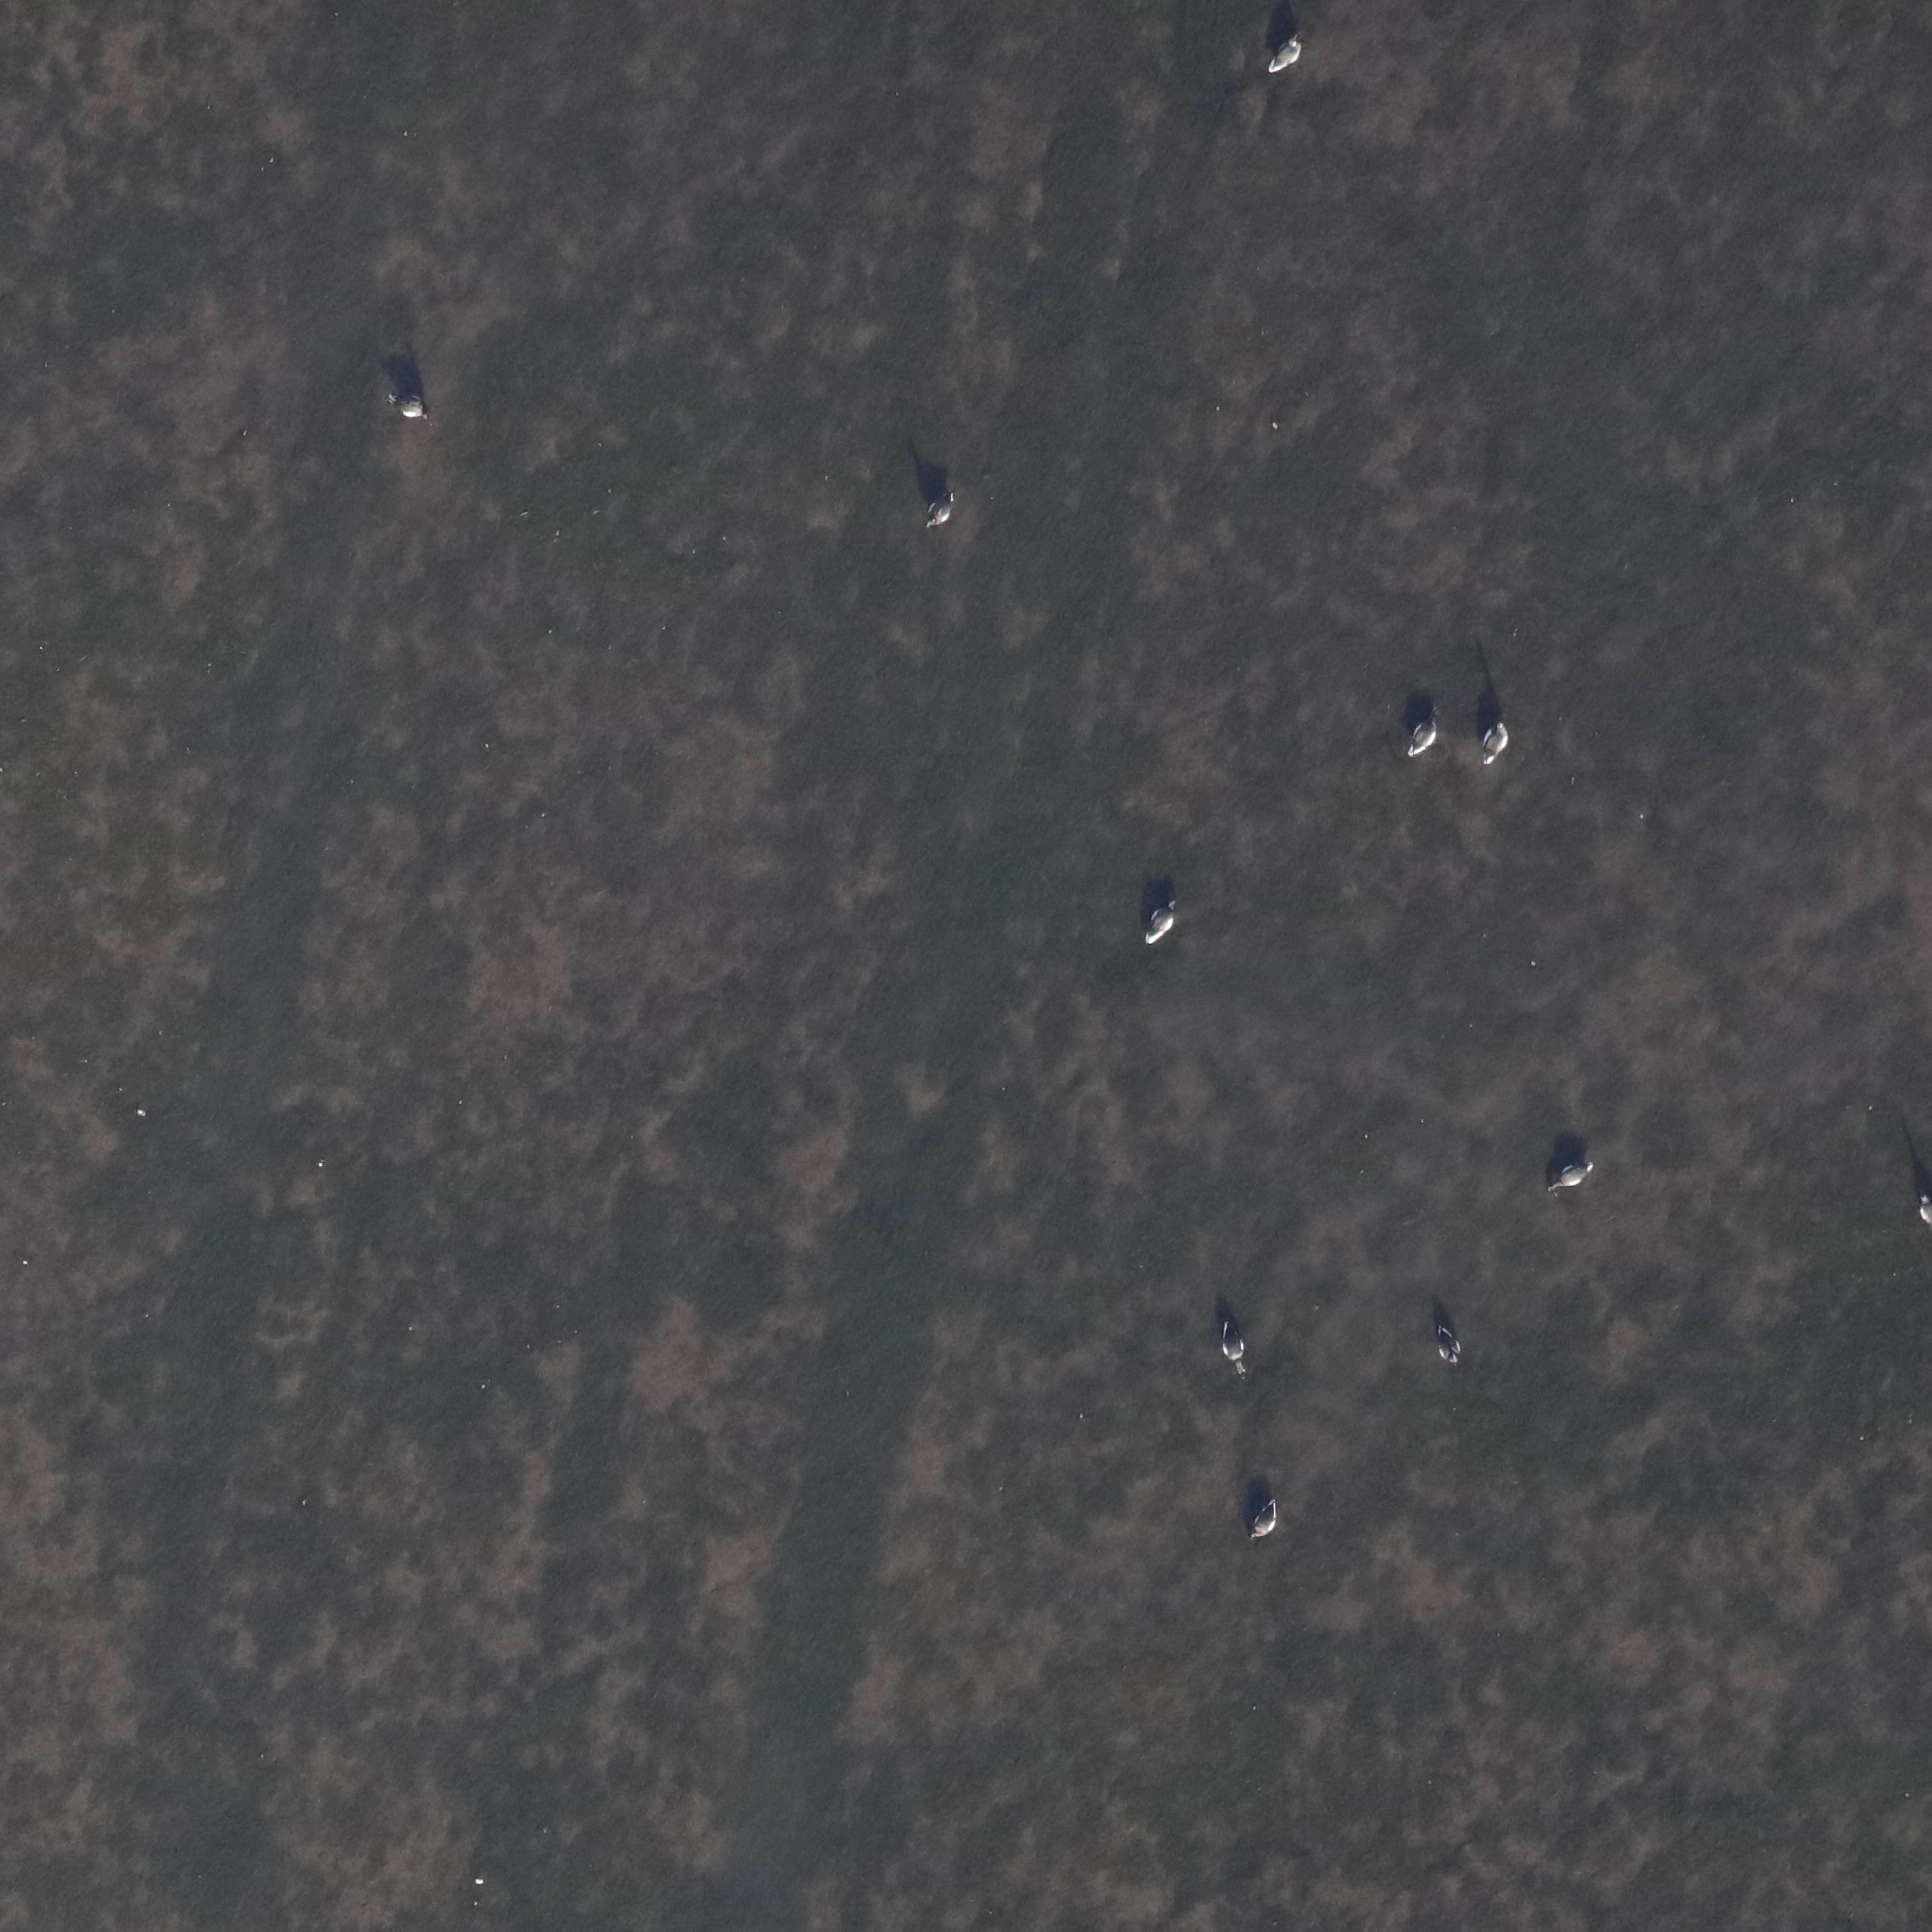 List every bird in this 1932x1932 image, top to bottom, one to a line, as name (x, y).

brant (1285, 54)
brant (409, 405)
brant (942, 511)
brant (1424, 739)
brant (1495, 741)
brant (1160, 922)
brant (1572, 1173)
brant (1449, 1342)
brant (1233, 1343)
brant (1264, 1520)